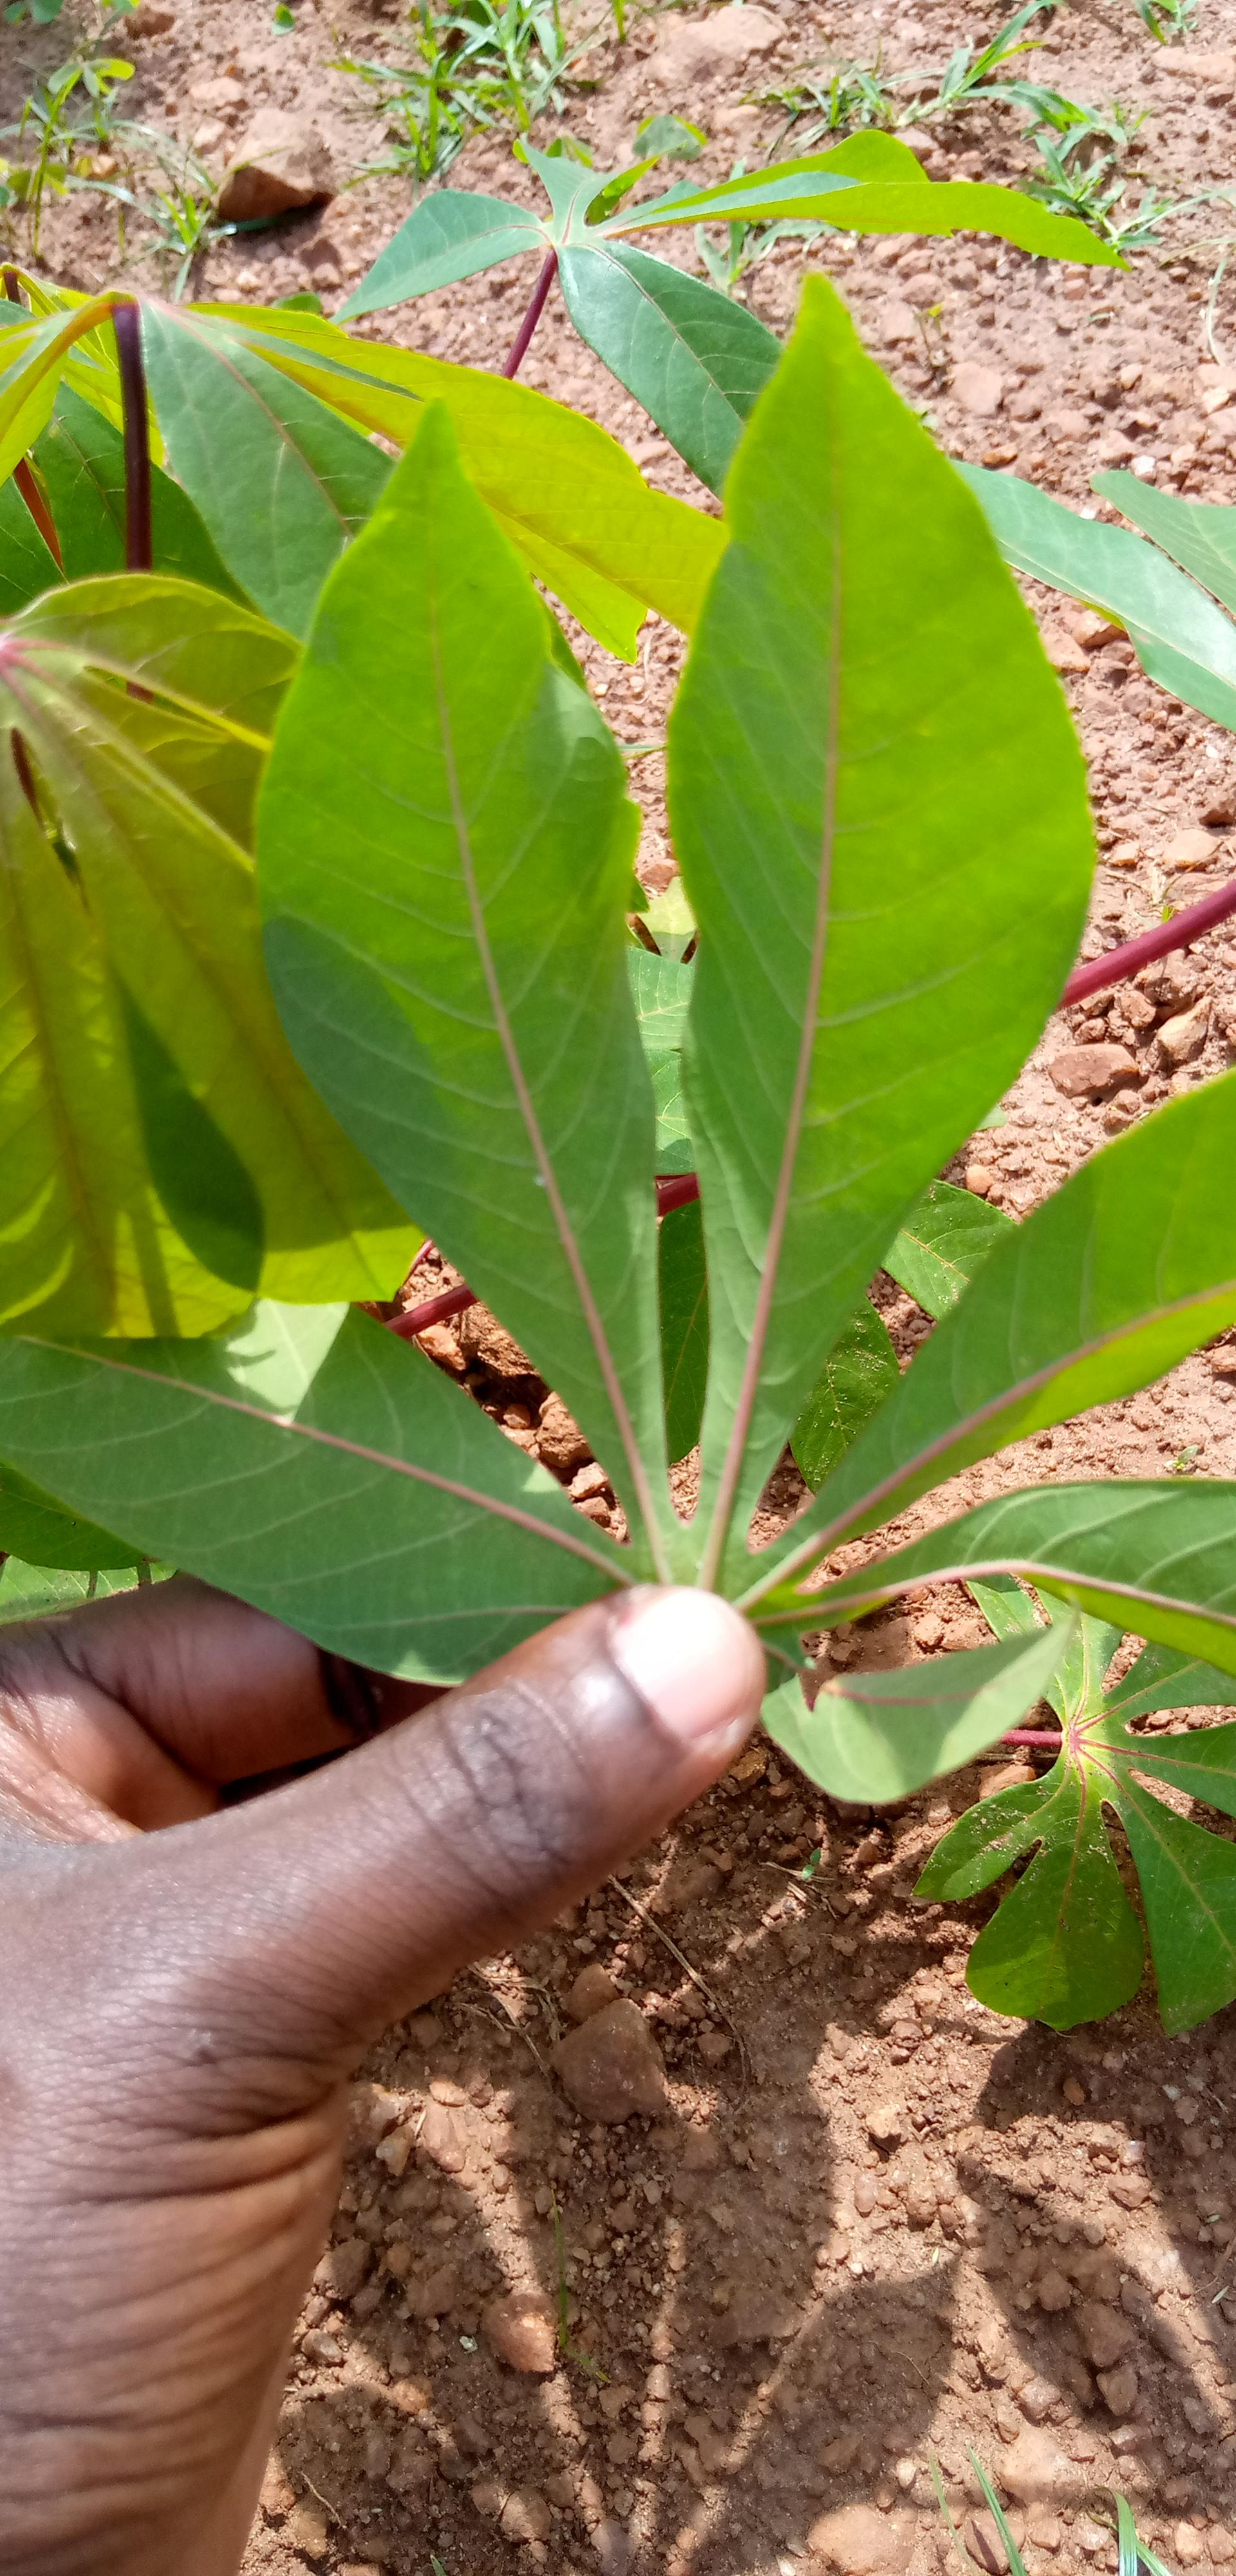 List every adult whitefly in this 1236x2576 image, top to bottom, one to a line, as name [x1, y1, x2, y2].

whitefly [530, 1172, 546, 1191]